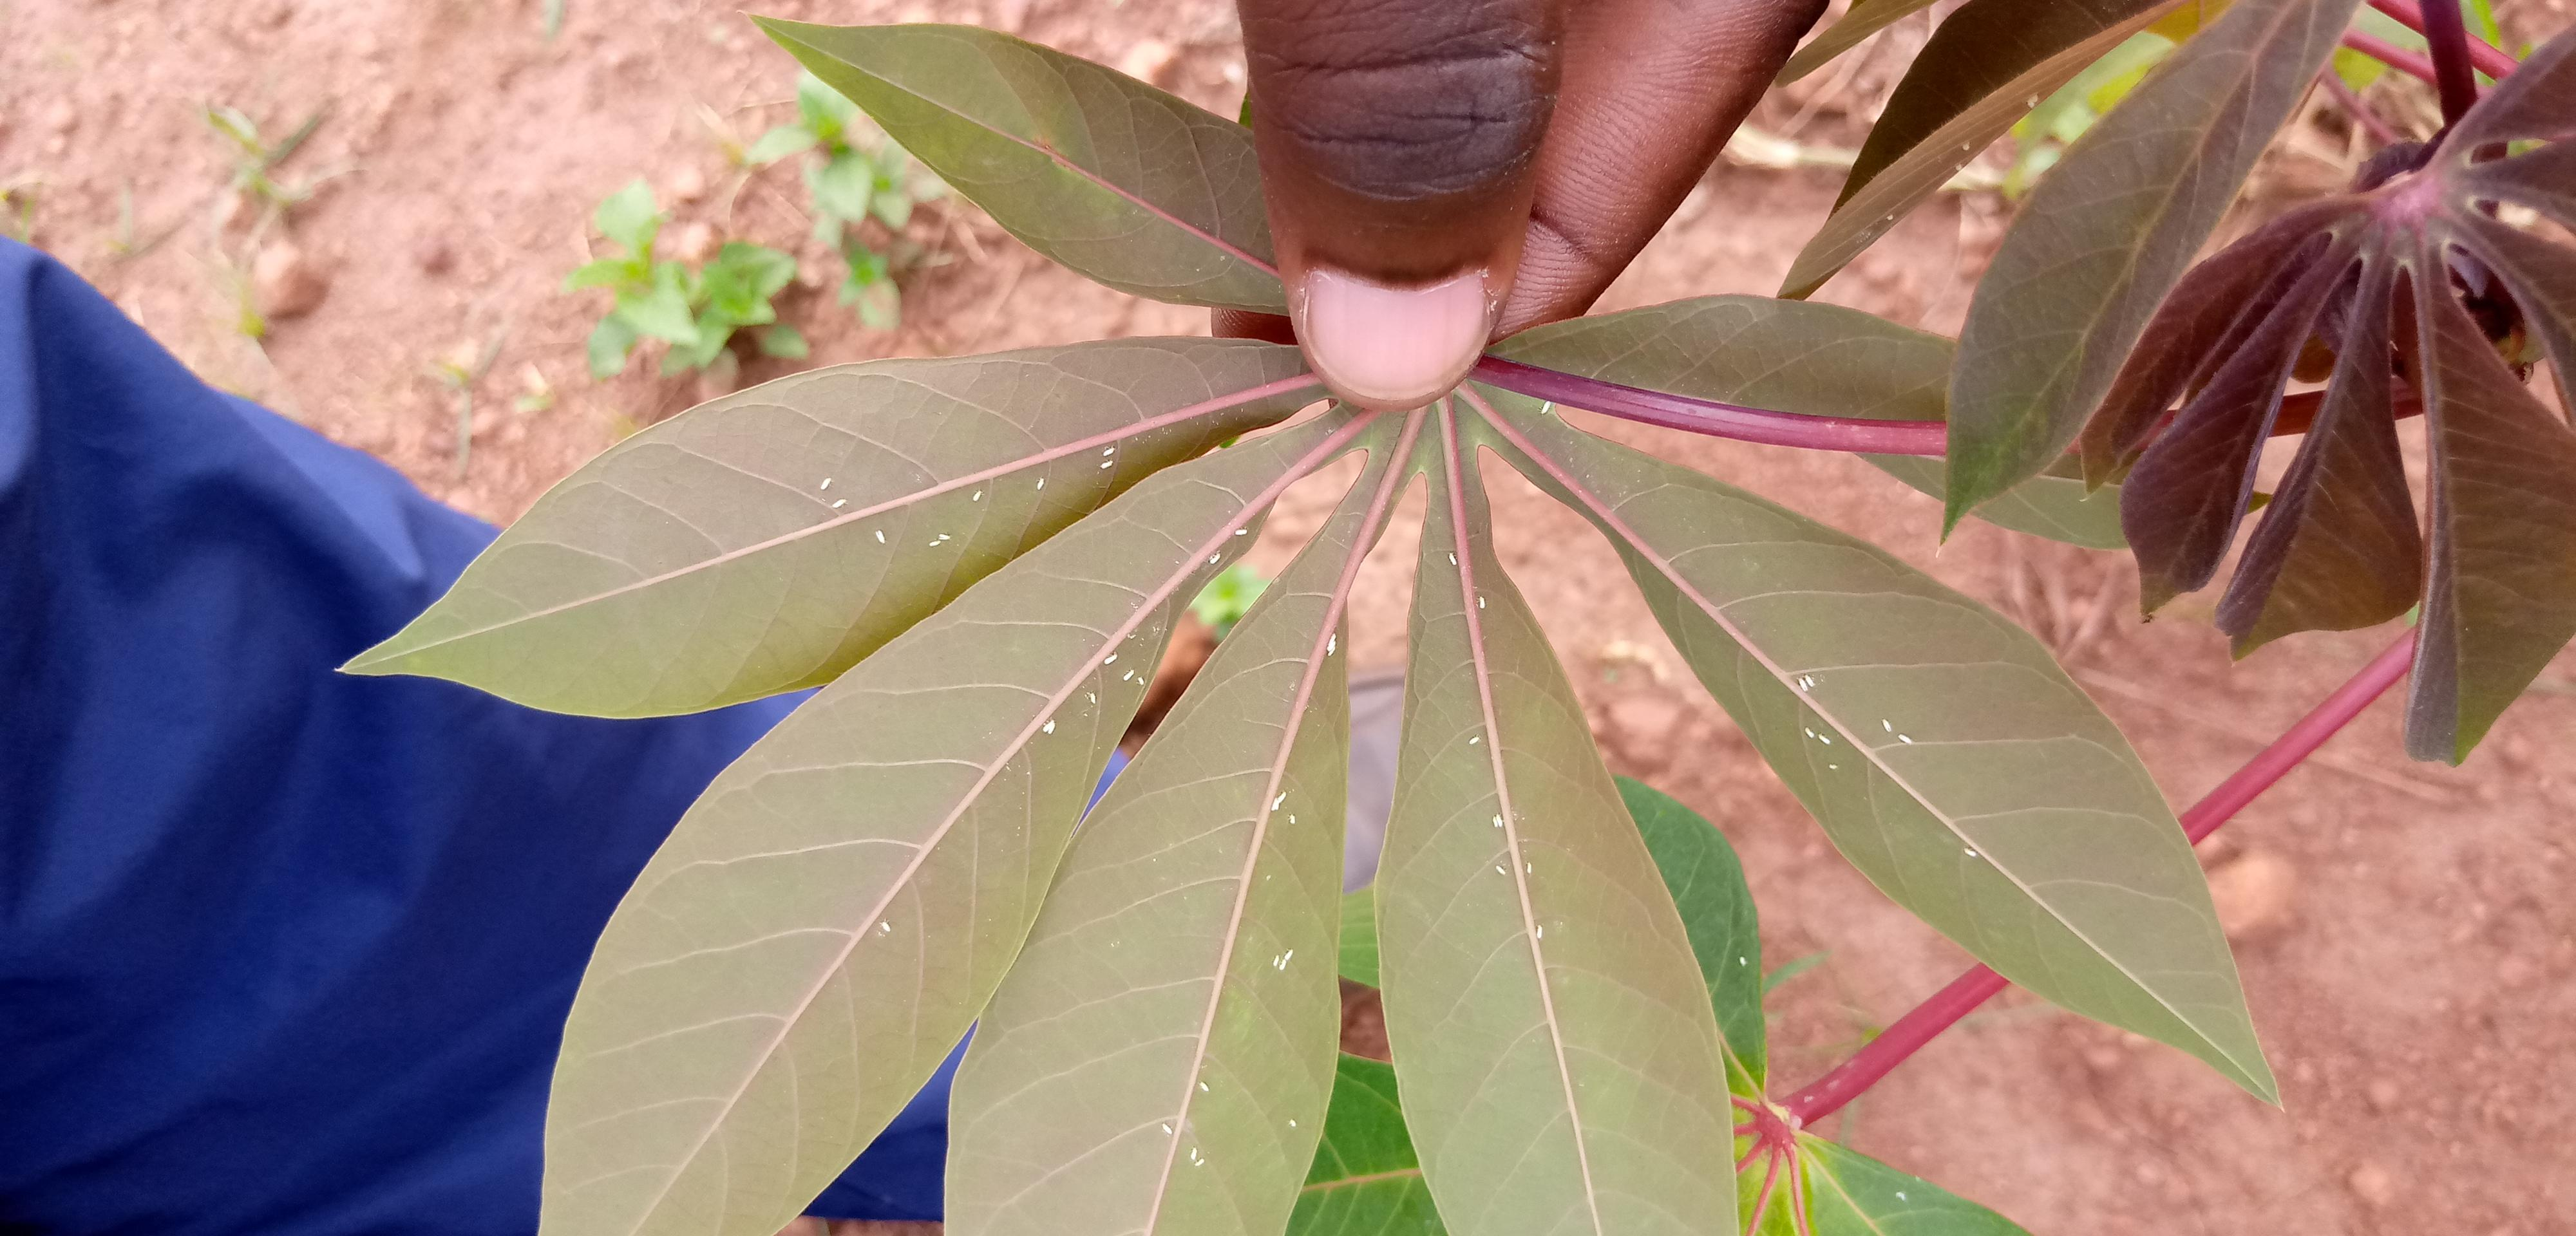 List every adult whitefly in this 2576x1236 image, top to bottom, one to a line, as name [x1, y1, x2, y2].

whitefly [1539, 398, 1554, 418]
whitefly [1101, 445, 1117, 458]
whitefly [1099, 460, 1115, 471]
whitefly [820, 476, 833, 491]
whitefly [1034, 476, 1048, 491]
whitefly [971, 489, 985, 503]
whitefly [829, 496, 849, 511]
whitefly [874, 527, 887, 547]
whitefly [1232, 527, 1250, 537]
whitefly [938, 532, 952, 542]
whitefly [928, 539, 943, 548]
whitefly [1207, 550, 1224, 567]
whitefly [1446, 550, 1459, 567]
whitefly [1477, 594, 1487, 611]
whitefly [1328, 632, 1337, 644]
whitefly [1326, 641, 1336, 653]
whitefly [1327, 646, 1337, 659]
whitefly [1103, 651, 1119, 666]
whitefly [1121, 667, 1136, 682]
whitefly [1803, 673, 1815, 688]
whitefly [1136, 674, 1147, 688]
whitefly [1797, 677, 1809, 693]
whitefly [1087, 689, 1099, 706]
whitefly [1880, 718, 1893, 734]
whitefly [1042, 720, 1056, 733]
whitefly [1047, 723, 1056, 736]
whitefly [1803, 727, 1816, 740]
whitefly [1466, 732, 1482, 748]
whitefly [1817, 733, 1832, 746]
whitefly [1897, 733, 1913, 746]
whitefly [1278, 790, 1288, 803]
whitefly [1271, 796, 1280, 812]
whitefly [1496, 812, 1505, 829]
whitefly [1287, 812, 1298, 825]
whitefly [1492, 815, 1499, 829]
whitefly [1962, 845, 1979, 860]
whitefly [1524, 859, 1533, 875]
whitefly [1494, 864, 1509, 877]
whitefly [878, 918, 895, 934]
whitefly [1535, 922, 1546, 940]
whitefly [1283, 947, 1295, 960]
whitefly [1273, 953, 1280, 968]
whitefly [1738, 954, 1749, 968]
whitefly [1278, 959, 1289, 971]
whitefly [1198, 1079, 1211, 1094]
whitefly [1287, 1117, 1300, 1131]
whitefly [1160, 1121, 1175, 1136]
whitefly [1189, 1144, 1198, 1161]
whitefly [1193, 1157, 1206, 1168]
whitefly [1892, 1189, 1910, 1204]